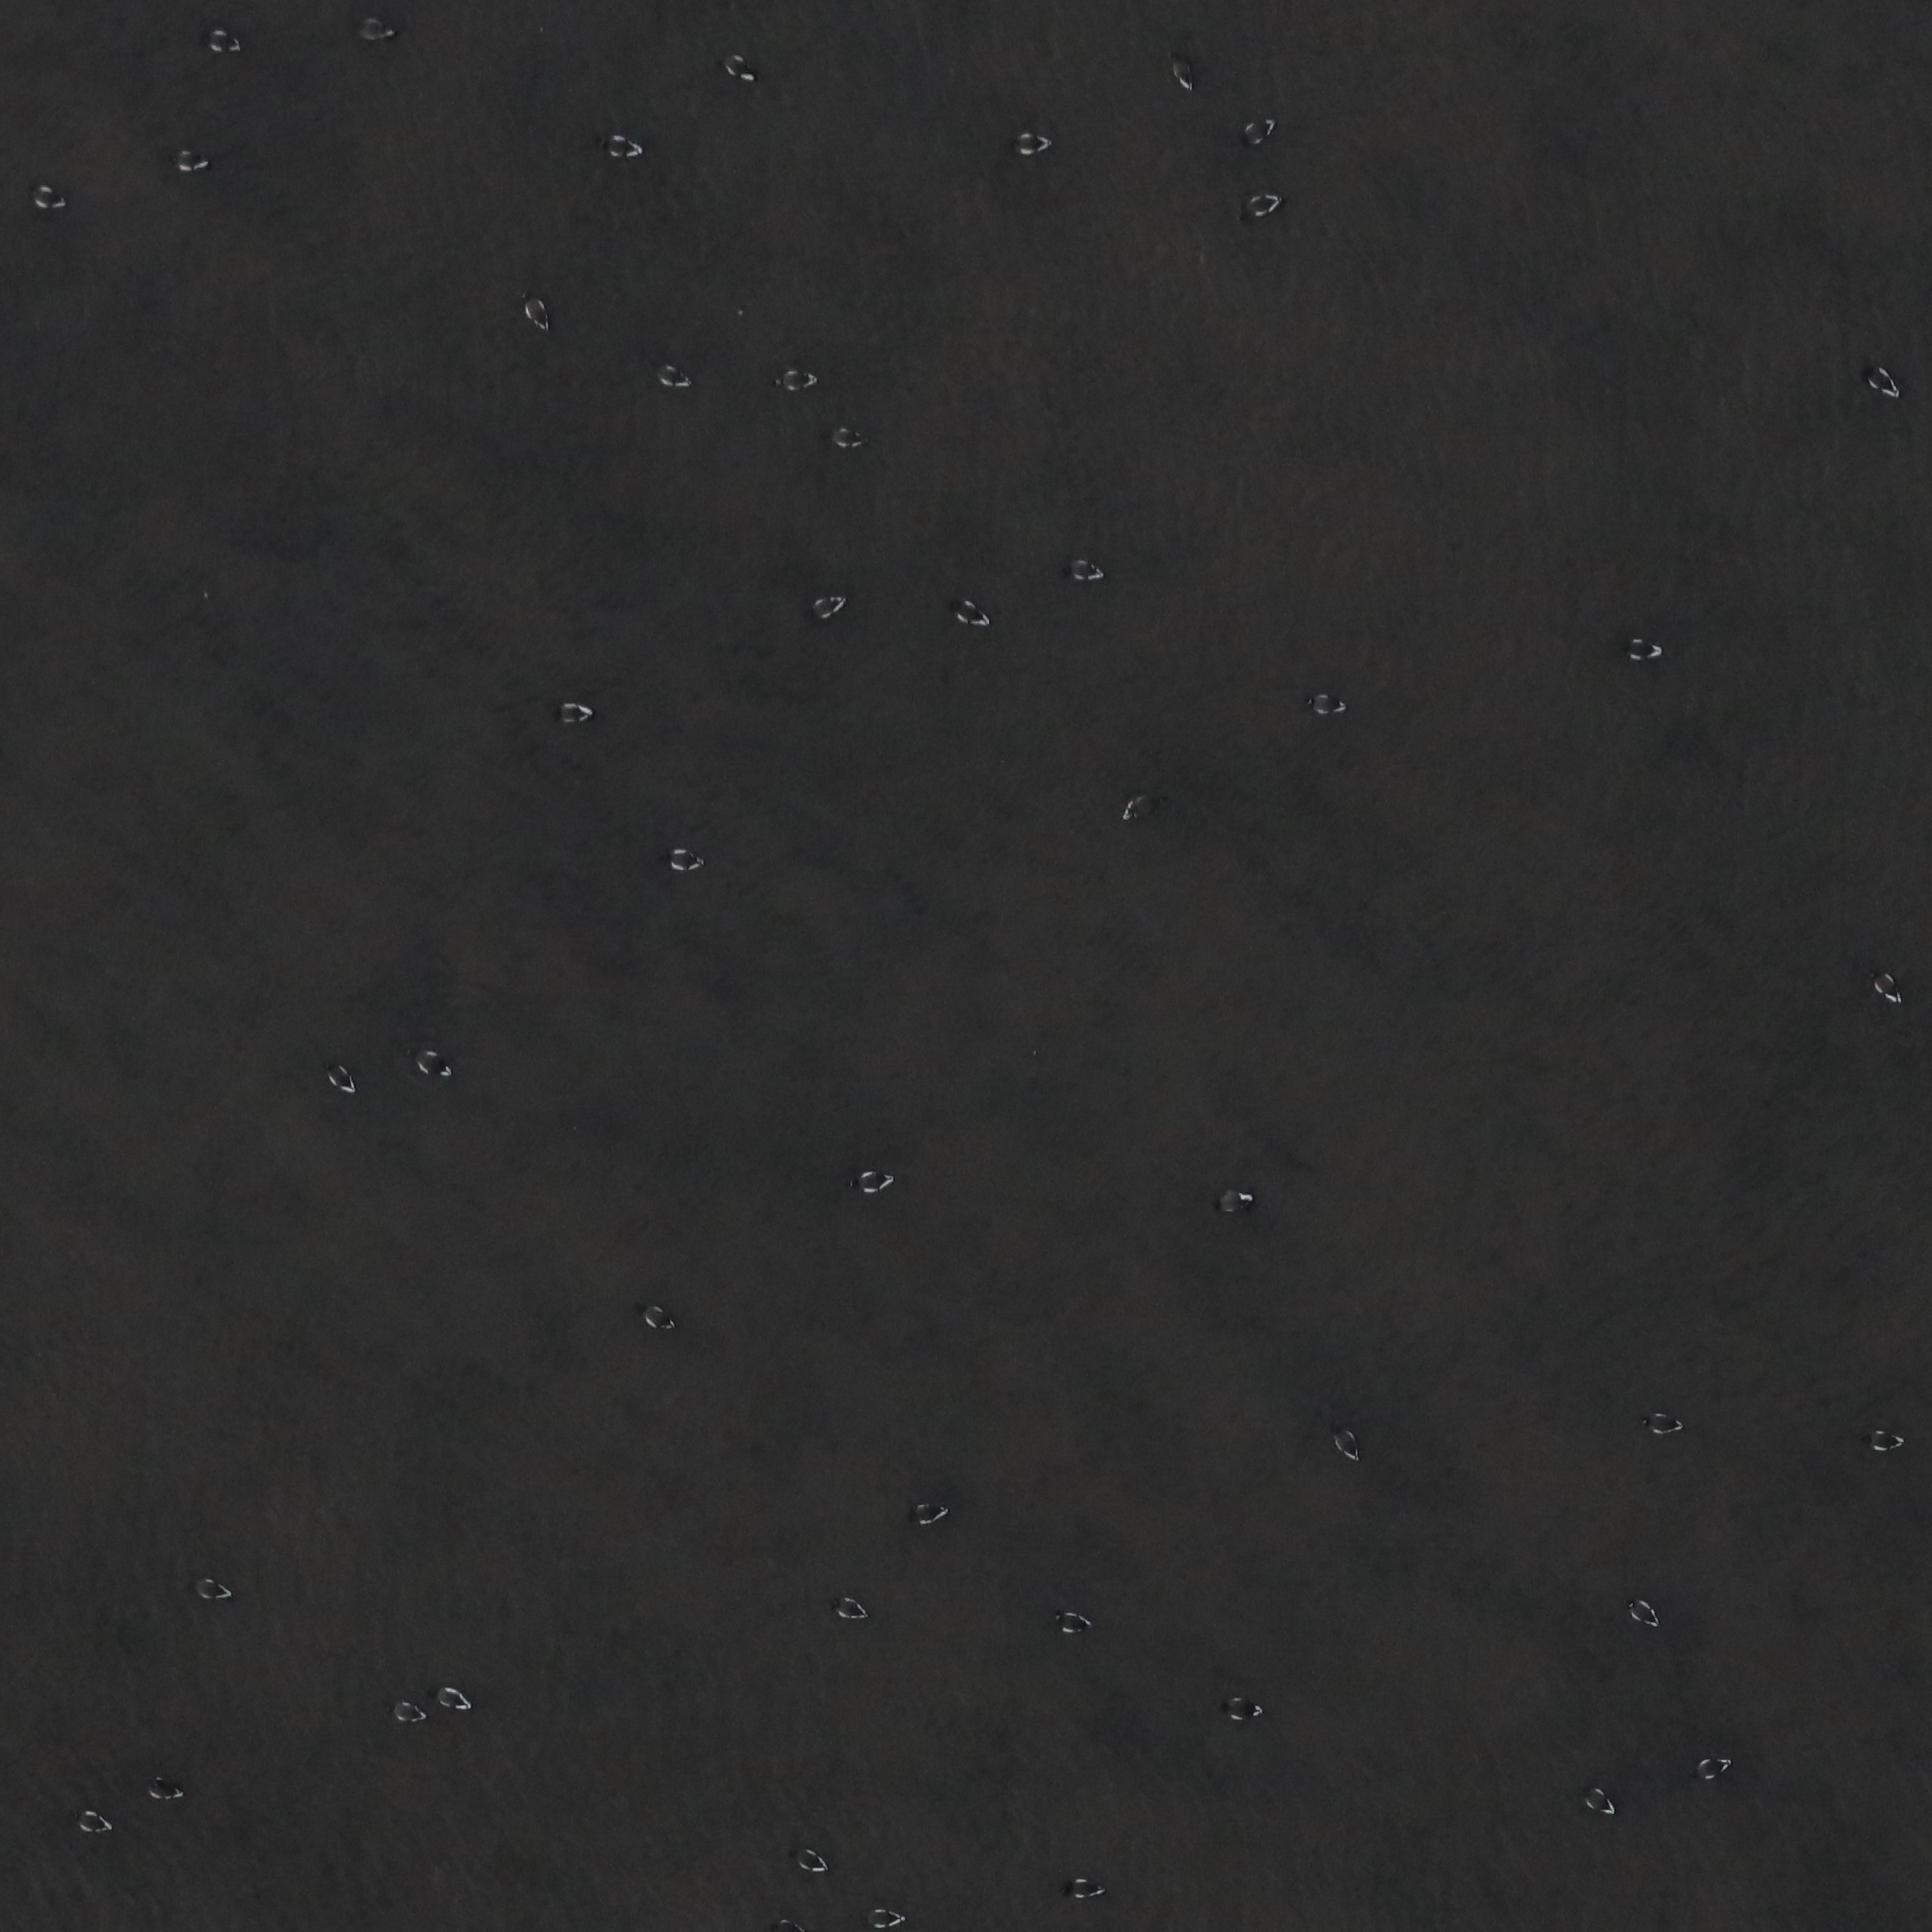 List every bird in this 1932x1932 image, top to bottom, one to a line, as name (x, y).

brant (376, 29)
brant (222, 41)
brant (737, 69)
brant (1182, 69)
brant (1256, 134)
brant (1027, 144)
brant (621, 147)
brant (194, 163)
brant (48, 200)
brant (1258, 206)
brant (535, 312)
brant (670, 374)
brant (795, 381)
brant (1881, 382)
brant (844, 439)
brant (1082, 572)
brant (825, 607)
brant (970, 614)
brant (1641, 648)
brant (1326, 706)
brant (574, 714)
brant (1141, 802)
brant (686, 861)
brant (1885, 987)
brant (433, 1065)
brant (342, 1076)
brant (874, 1182)
brant (1234, 1201)
brant (658, 1317)
brant (1661, 1423)
brant (1884, 1438)
brant (1346, 1442)
brant (930, 1513)
brant (211, 1588)
brant (849, 1607)
brant (1640, 1610)
brant (1072, 1622)
brant (457, 1700)
brant (1240, 1708)
brant (408, 1711)
brant (1711, 1768)
brant (160, 1791)
brant (1598, 1800)
brant (94, 1821)
brant (811, 1859)
brant (1082, 1888)
brant (884, 1917)
brant (791, 1928)